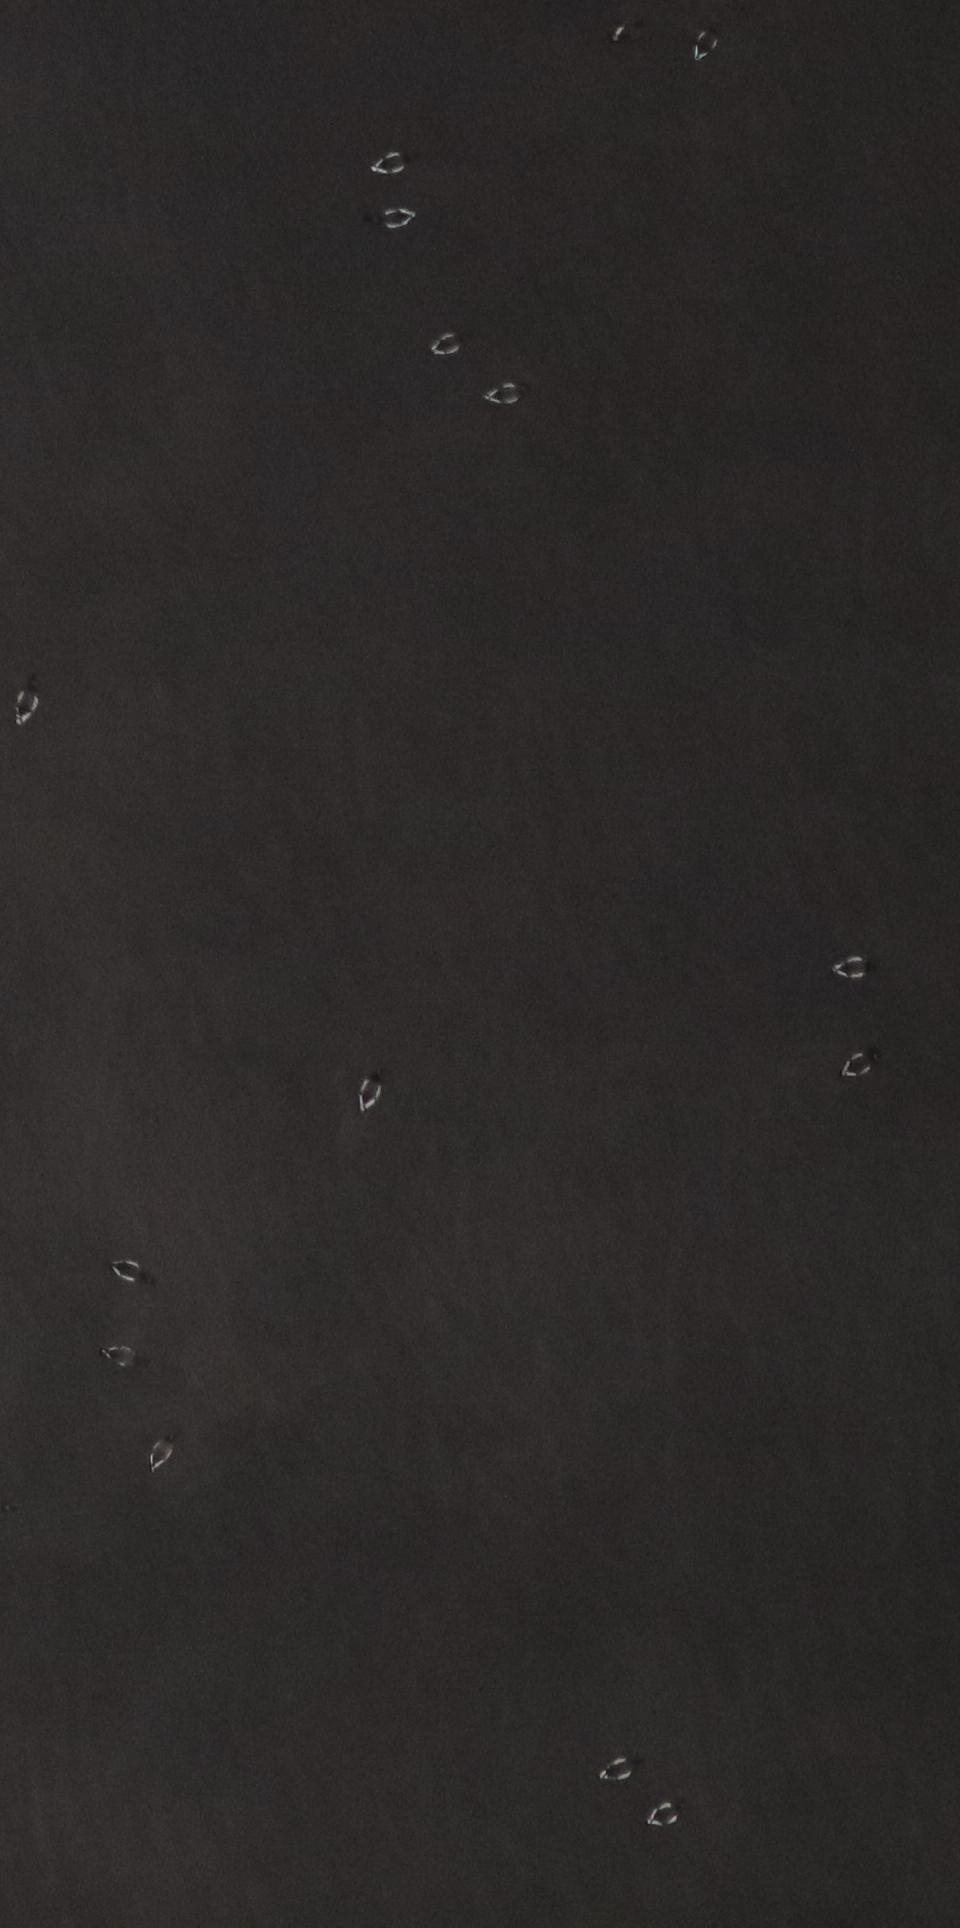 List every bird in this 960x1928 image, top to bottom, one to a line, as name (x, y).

brant (627, 35)
brant (705, 43)
brant (391, 164)
brant (394, 219)
brant (448, 345)
brant (507, 393)
brant (26, 703)
brant (854, 967)
brant (857, 1063)
brant (370, 1091)
brant (128, 1268)
brant (122, 1353)
brant (162, 1452)
brant (619, 1770)
brant (663, 1816)